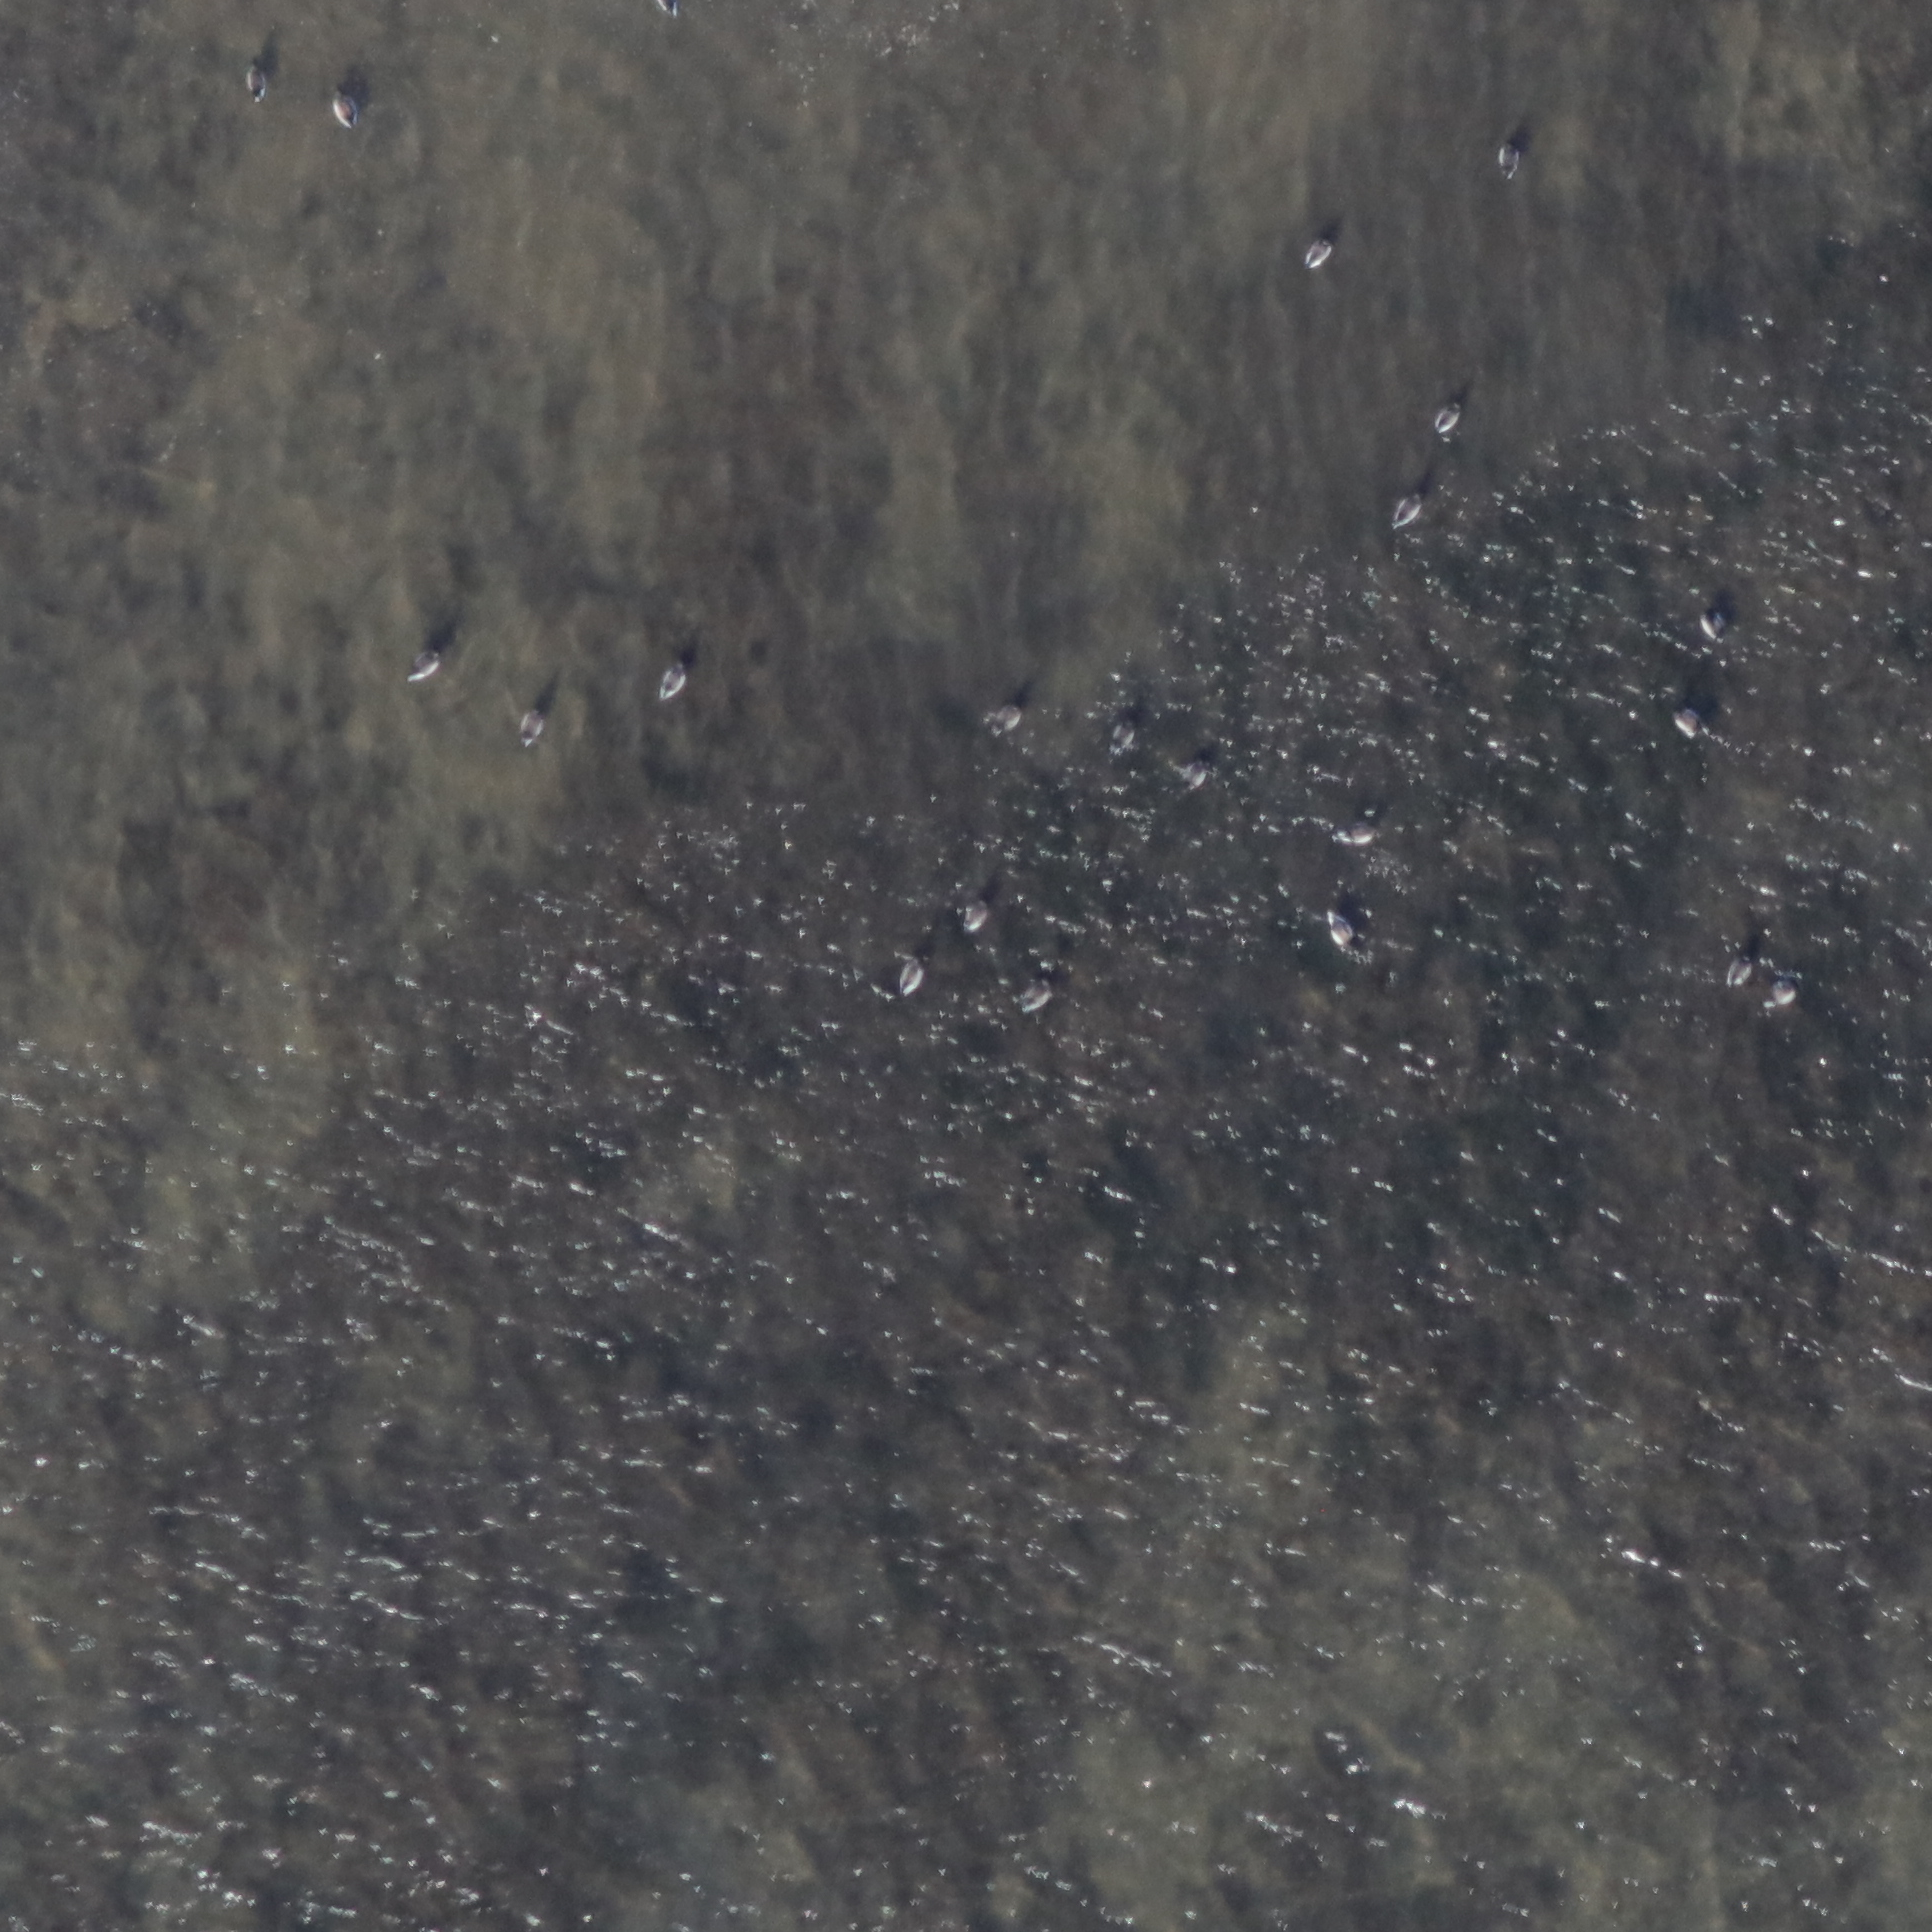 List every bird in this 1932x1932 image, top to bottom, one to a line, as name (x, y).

brant (258, 79)
brant (346, 108)
brant (1508, 160)
brant (1319, 250)
brant (1450, 420)
brant (1409, 510)
brant (1713, 623)
brant (427, 664)
brant (674, 682)
brant (1007, 719)
brant (1690, 721)
brant (532, 726)
brant (1121, 737)
brant (1197, 775)
brant (1348, 833)
brant (976, 917)
brant (1343, 932)
brant (1740, 976)
brant (912, 981)
brant (1038, 990)
brant (1785, 993)